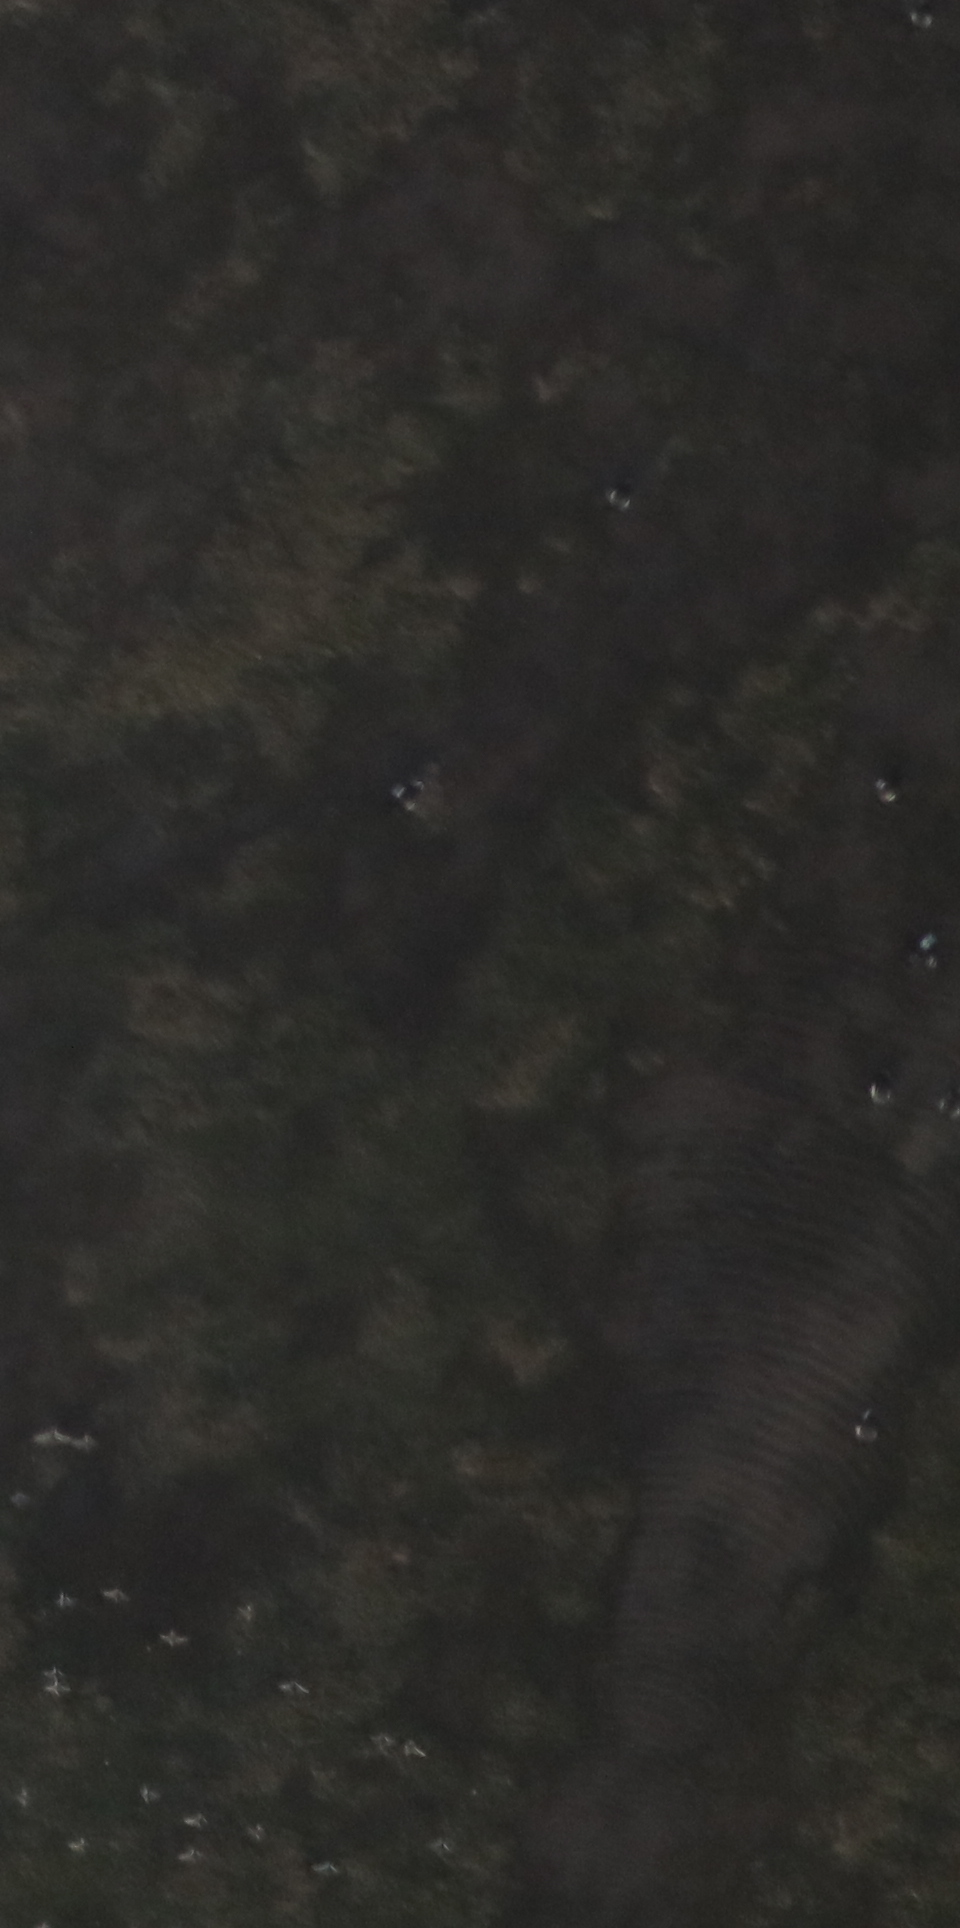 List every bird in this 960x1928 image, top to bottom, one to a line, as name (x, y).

brant (922, 17)
brant (617, 498)
brant (887, 787)
brant (407, 796)
brant (929, 959)
brant (881, 1081)
brant (950, 1101)
brant (868, 1429)
other bird (58, 1439)
other bird (89, 1442)
other bird (15, 1500)
other bird (63, 1602)
other bird (118, 1604)
other bird (251, 1606)
other bird (170, 1639)
other bird (55, 1685)
other bird (296, 1692)
other bird (381, 1745)
other bird (417, 1750)
other bird (150, 1798)
other bird (27, 1800)
other bird (203, 1822)
other bird (257, 1833)
other bird (438, 1843)
other bird (81, 1844)
other bird (194, 1855)
other bird (323, 1870)